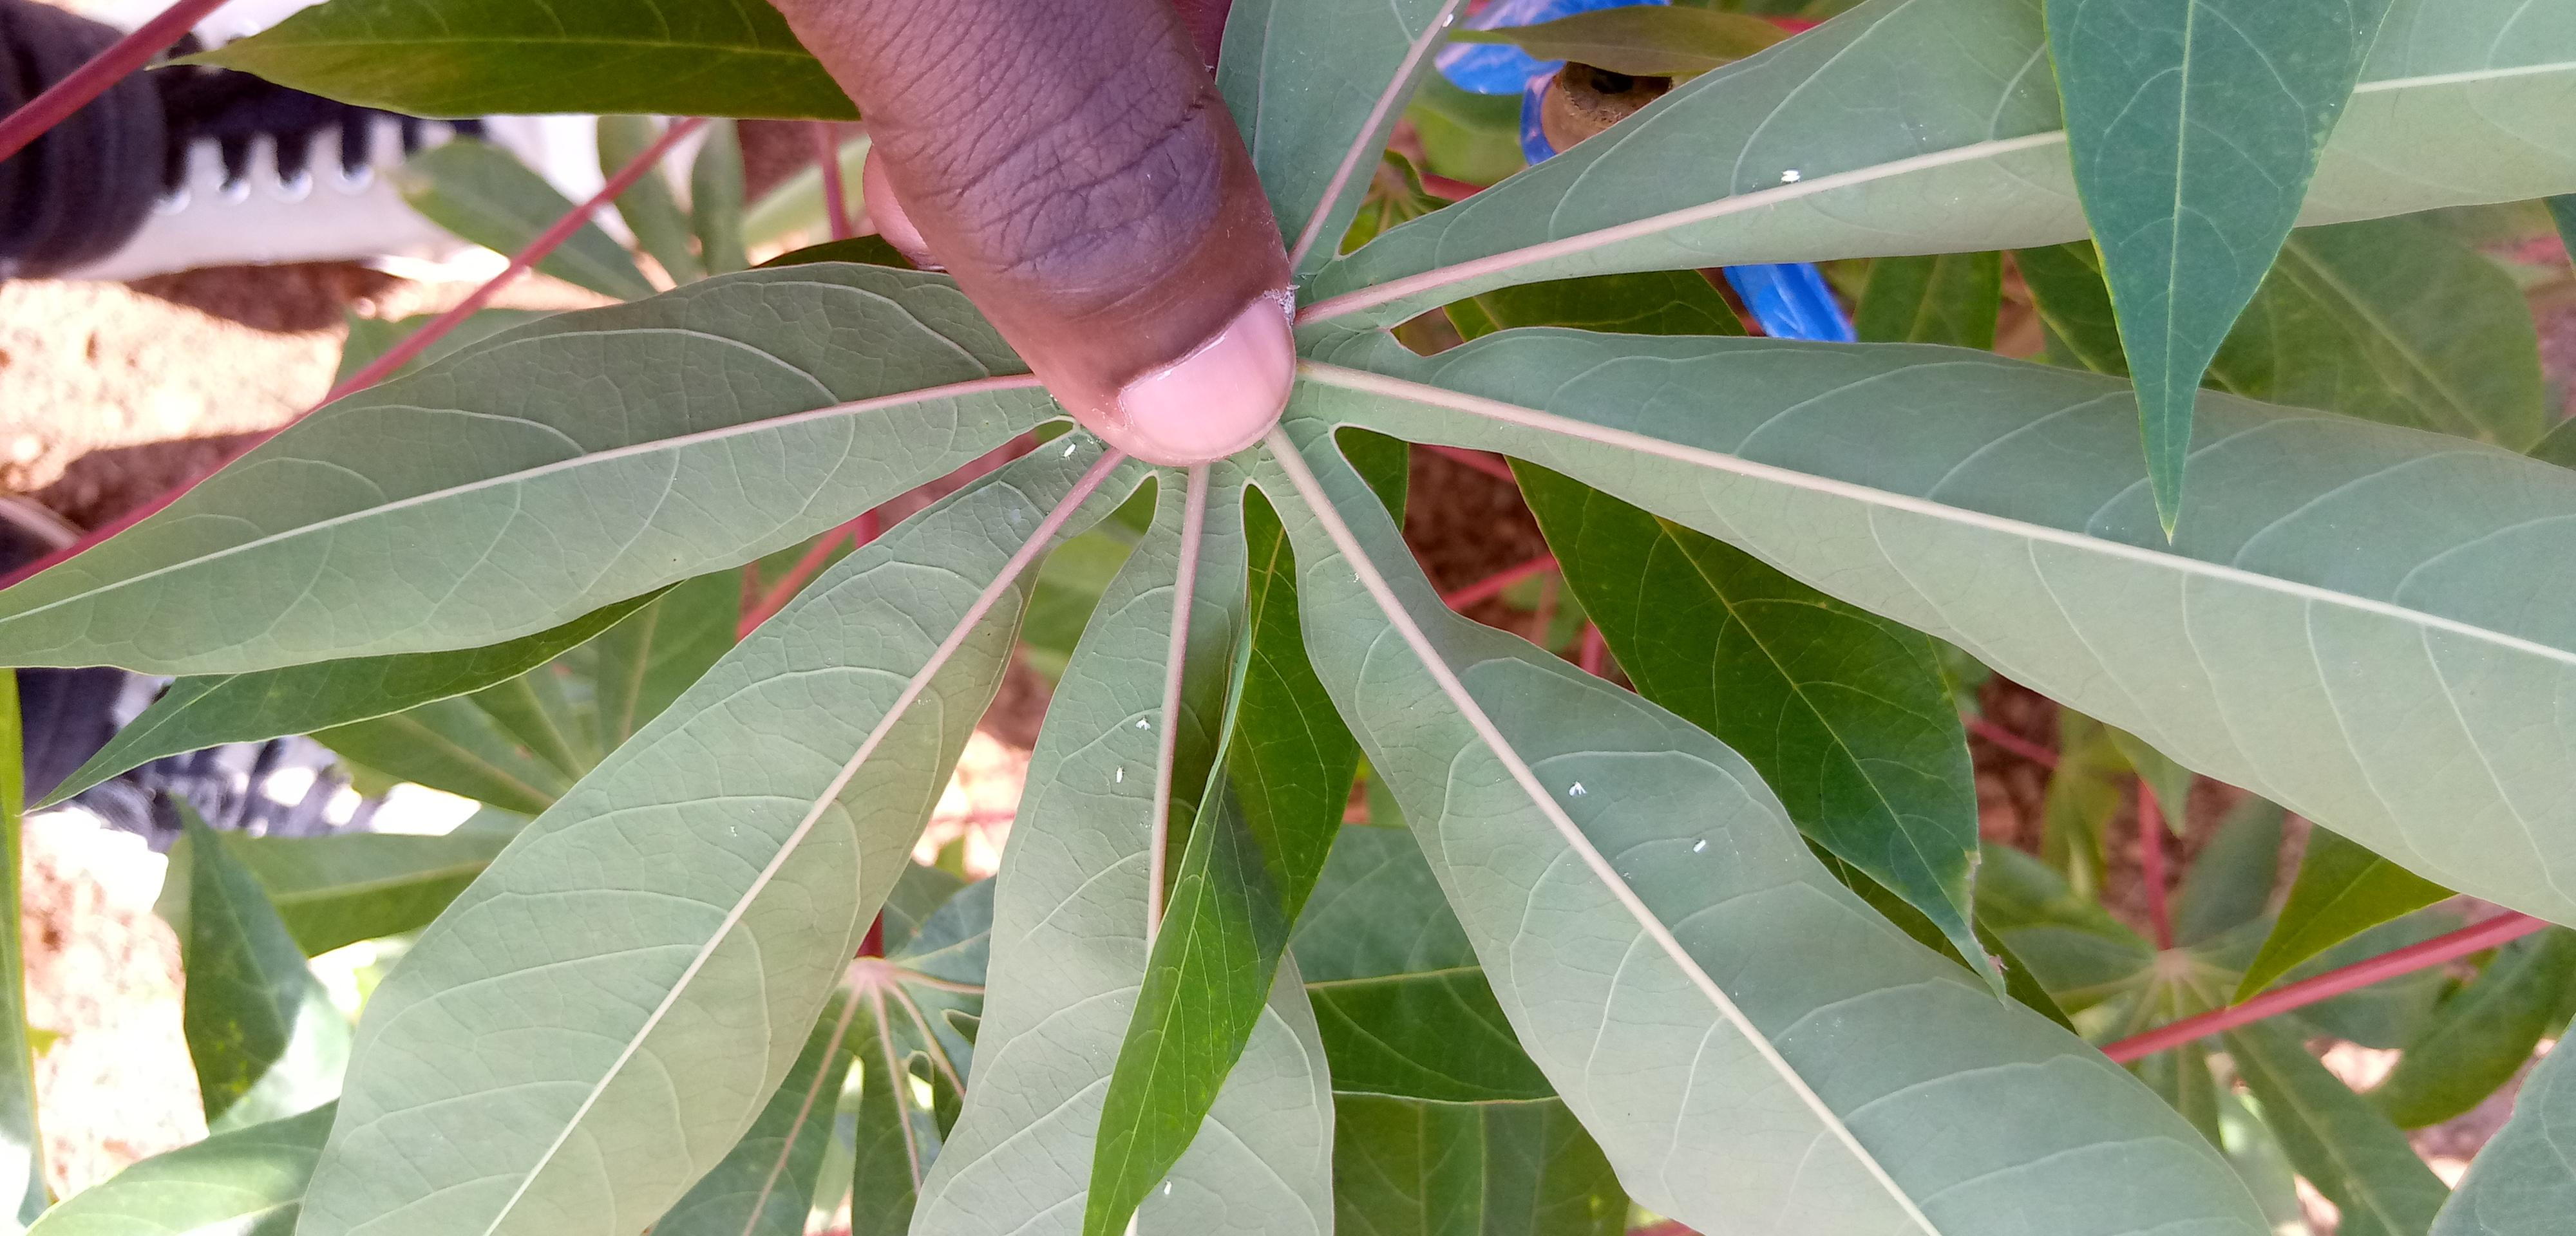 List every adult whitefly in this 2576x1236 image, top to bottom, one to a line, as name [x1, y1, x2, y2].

whitefly [1780, 166, 1800, 175]
whitefly [1779, 174, 1801, 183]
whitefly [1061, 442, 1079, 461]
whitefly [1134, 714, 1151, 735]
whitefly [1113, 764, 1125, 787]
whitefly [1566, 778, 1587, 798]
whitefly [1691, 837, 1707, 853]
whitefly [1162, 1179, 1173, 1196]